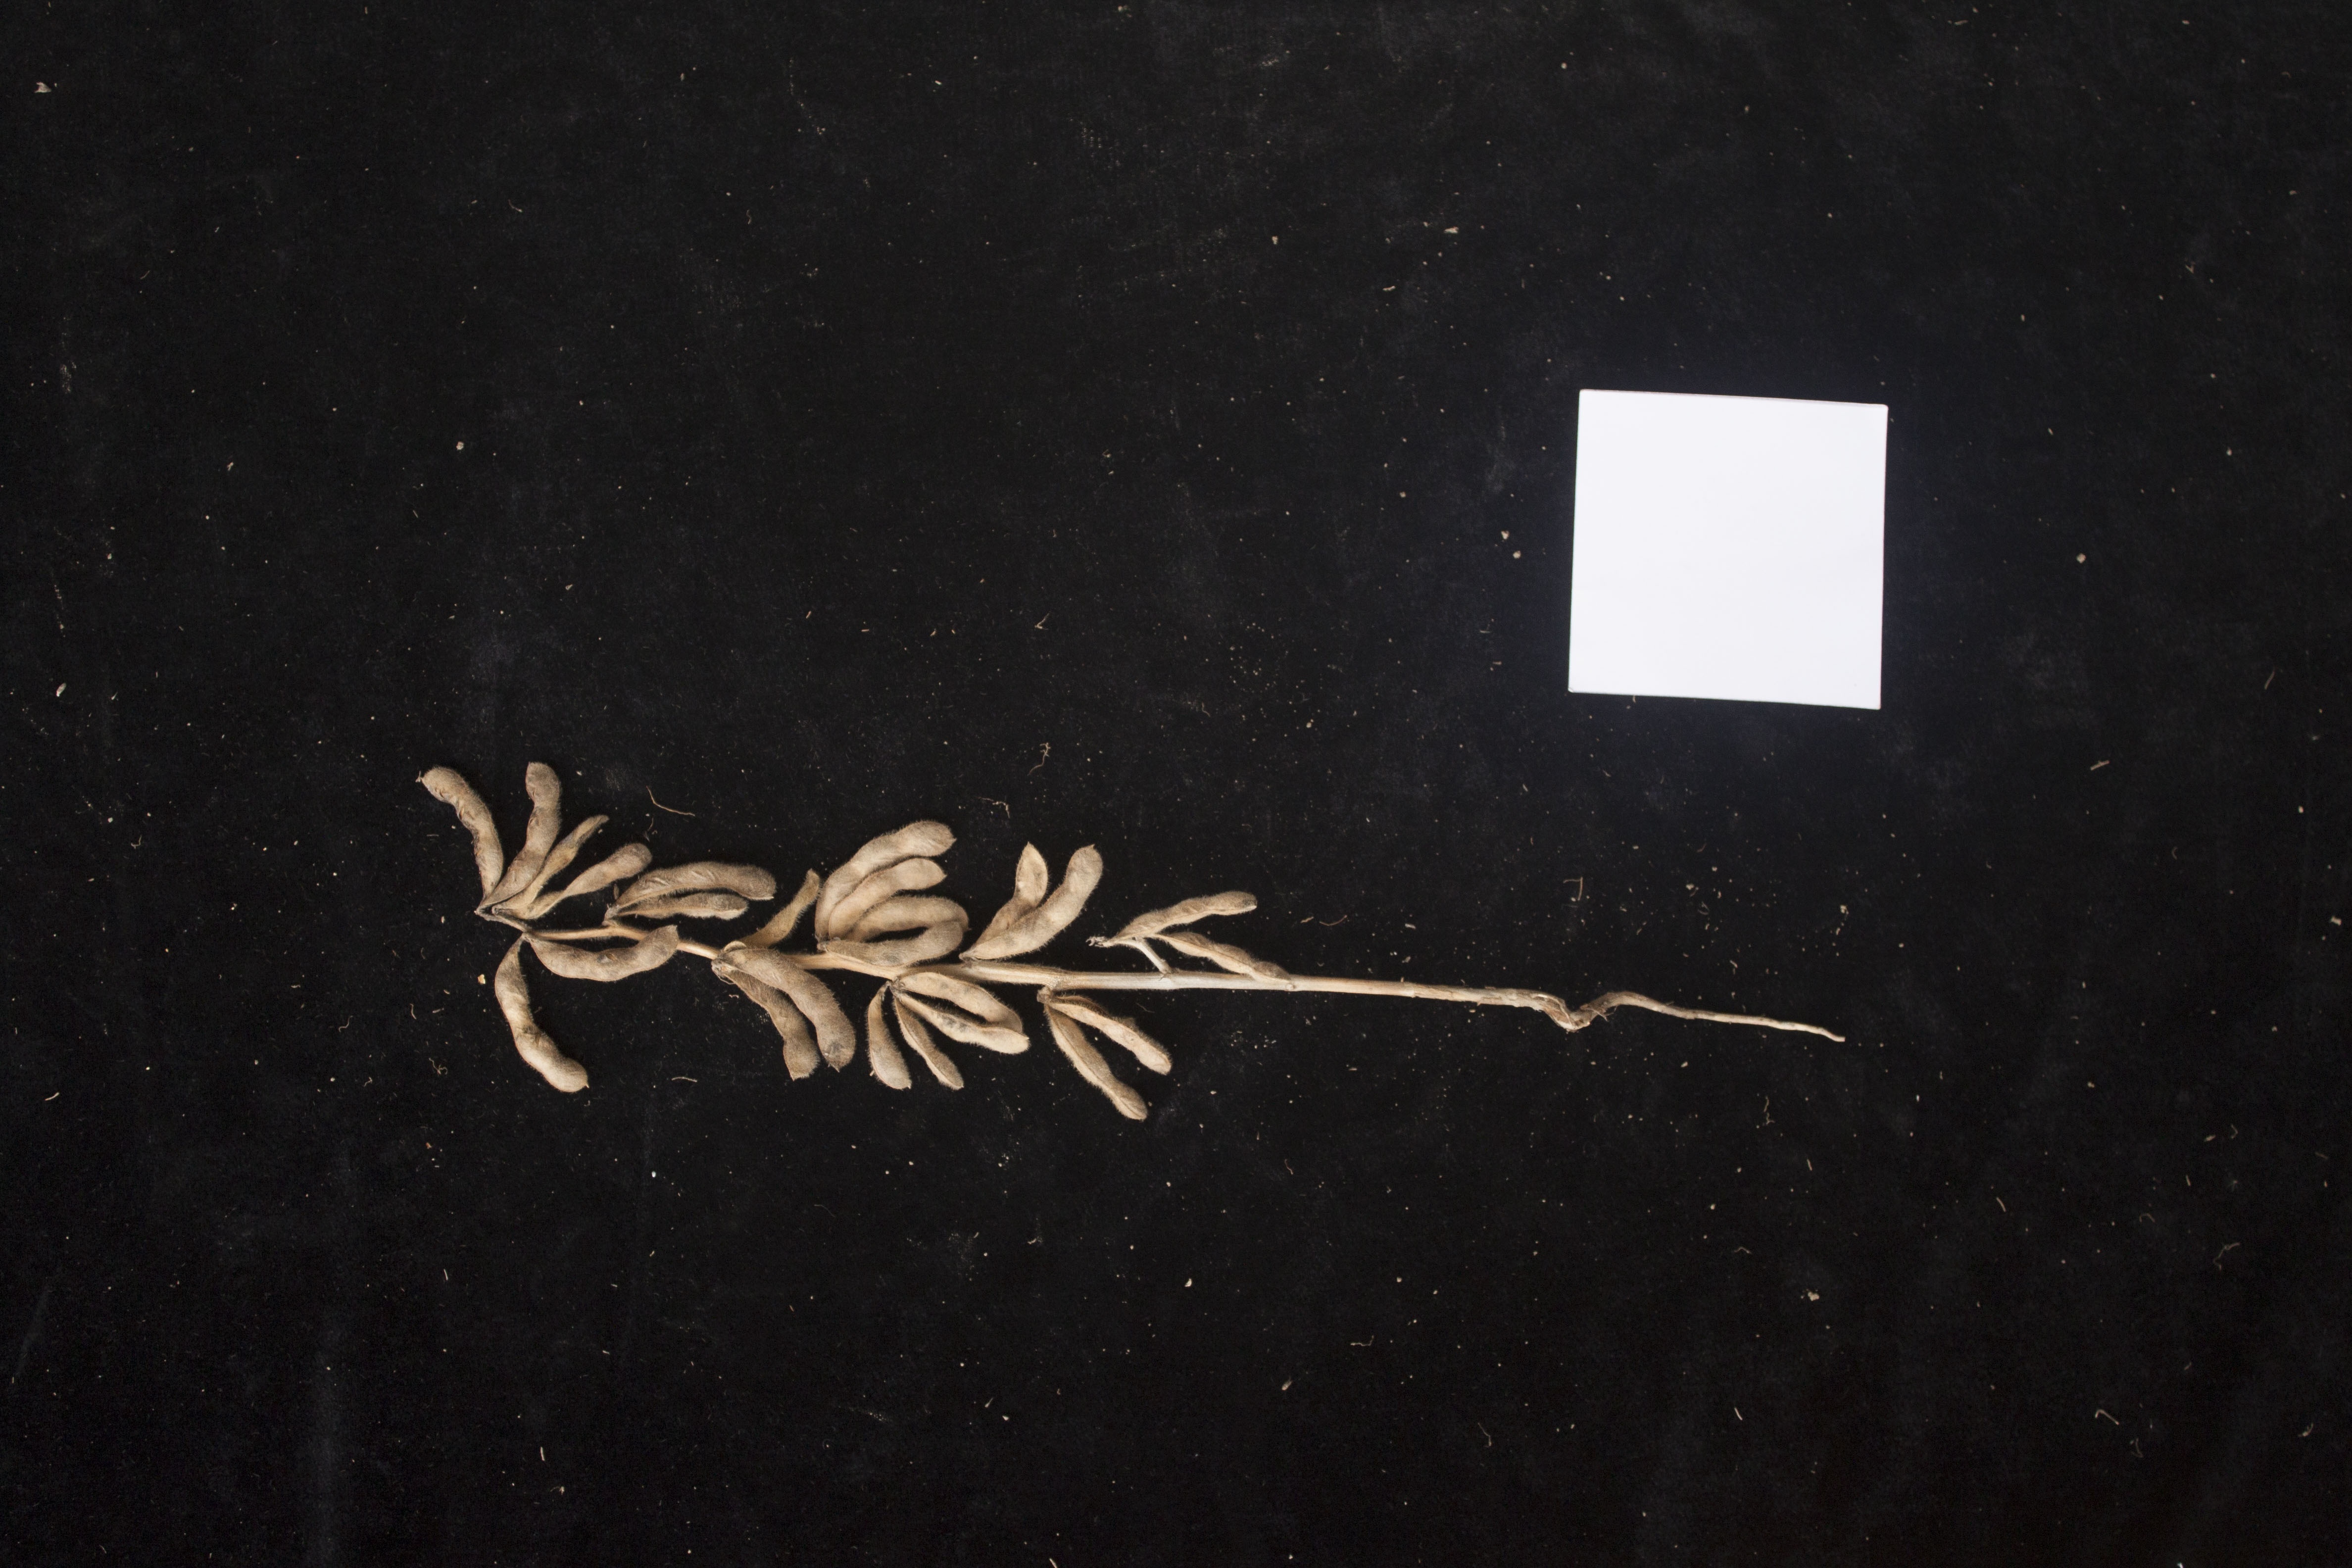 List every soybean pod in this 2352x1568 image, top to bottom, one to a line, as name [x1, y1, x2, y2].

soybean pod [483, 763, 562, 909]
soybean pod [422, 767, 502, 899]
soybean pod [497, 816, 605, 910]
soybean pod [814, 822, 955, 942]
soybean pod [514, 844, 652, 922]
soybean pod [962, 844, 1104, 962]
soybean pod [980, 845, 1051, 943]
soybean pod [829, 858, 944, 944]
soybean pod [611, 864, 776, 914]
soybean pod [724, 870, 821, 948]
soybean pod [1120, 891, 1256, 940]
soybean pod [619, 894, 747, 922]
soybean pod [846, 897, 967, 943]
soybean pod [820, 917, 961, 968]
soybean pod [527, 927, 677, 982]
soybean pod [1164, 932, 1293, 991]
soybean pod [494, 938, 588, 1094]
soybean pod [723, 947, 853, 1069]
soybean pod [887, 972, 1024, 1033]
soybean pod [728, 974, 819, 1078]
soybean pod [896, 992, 1027, 1055]
soybean pod [866, 992, 912, 1090]
soybean pod [1042, 995, 1171, 1074]
soybean pod [893, 998, 963, 1089]
soybean pod [1046, 1012, 1144, 1120]